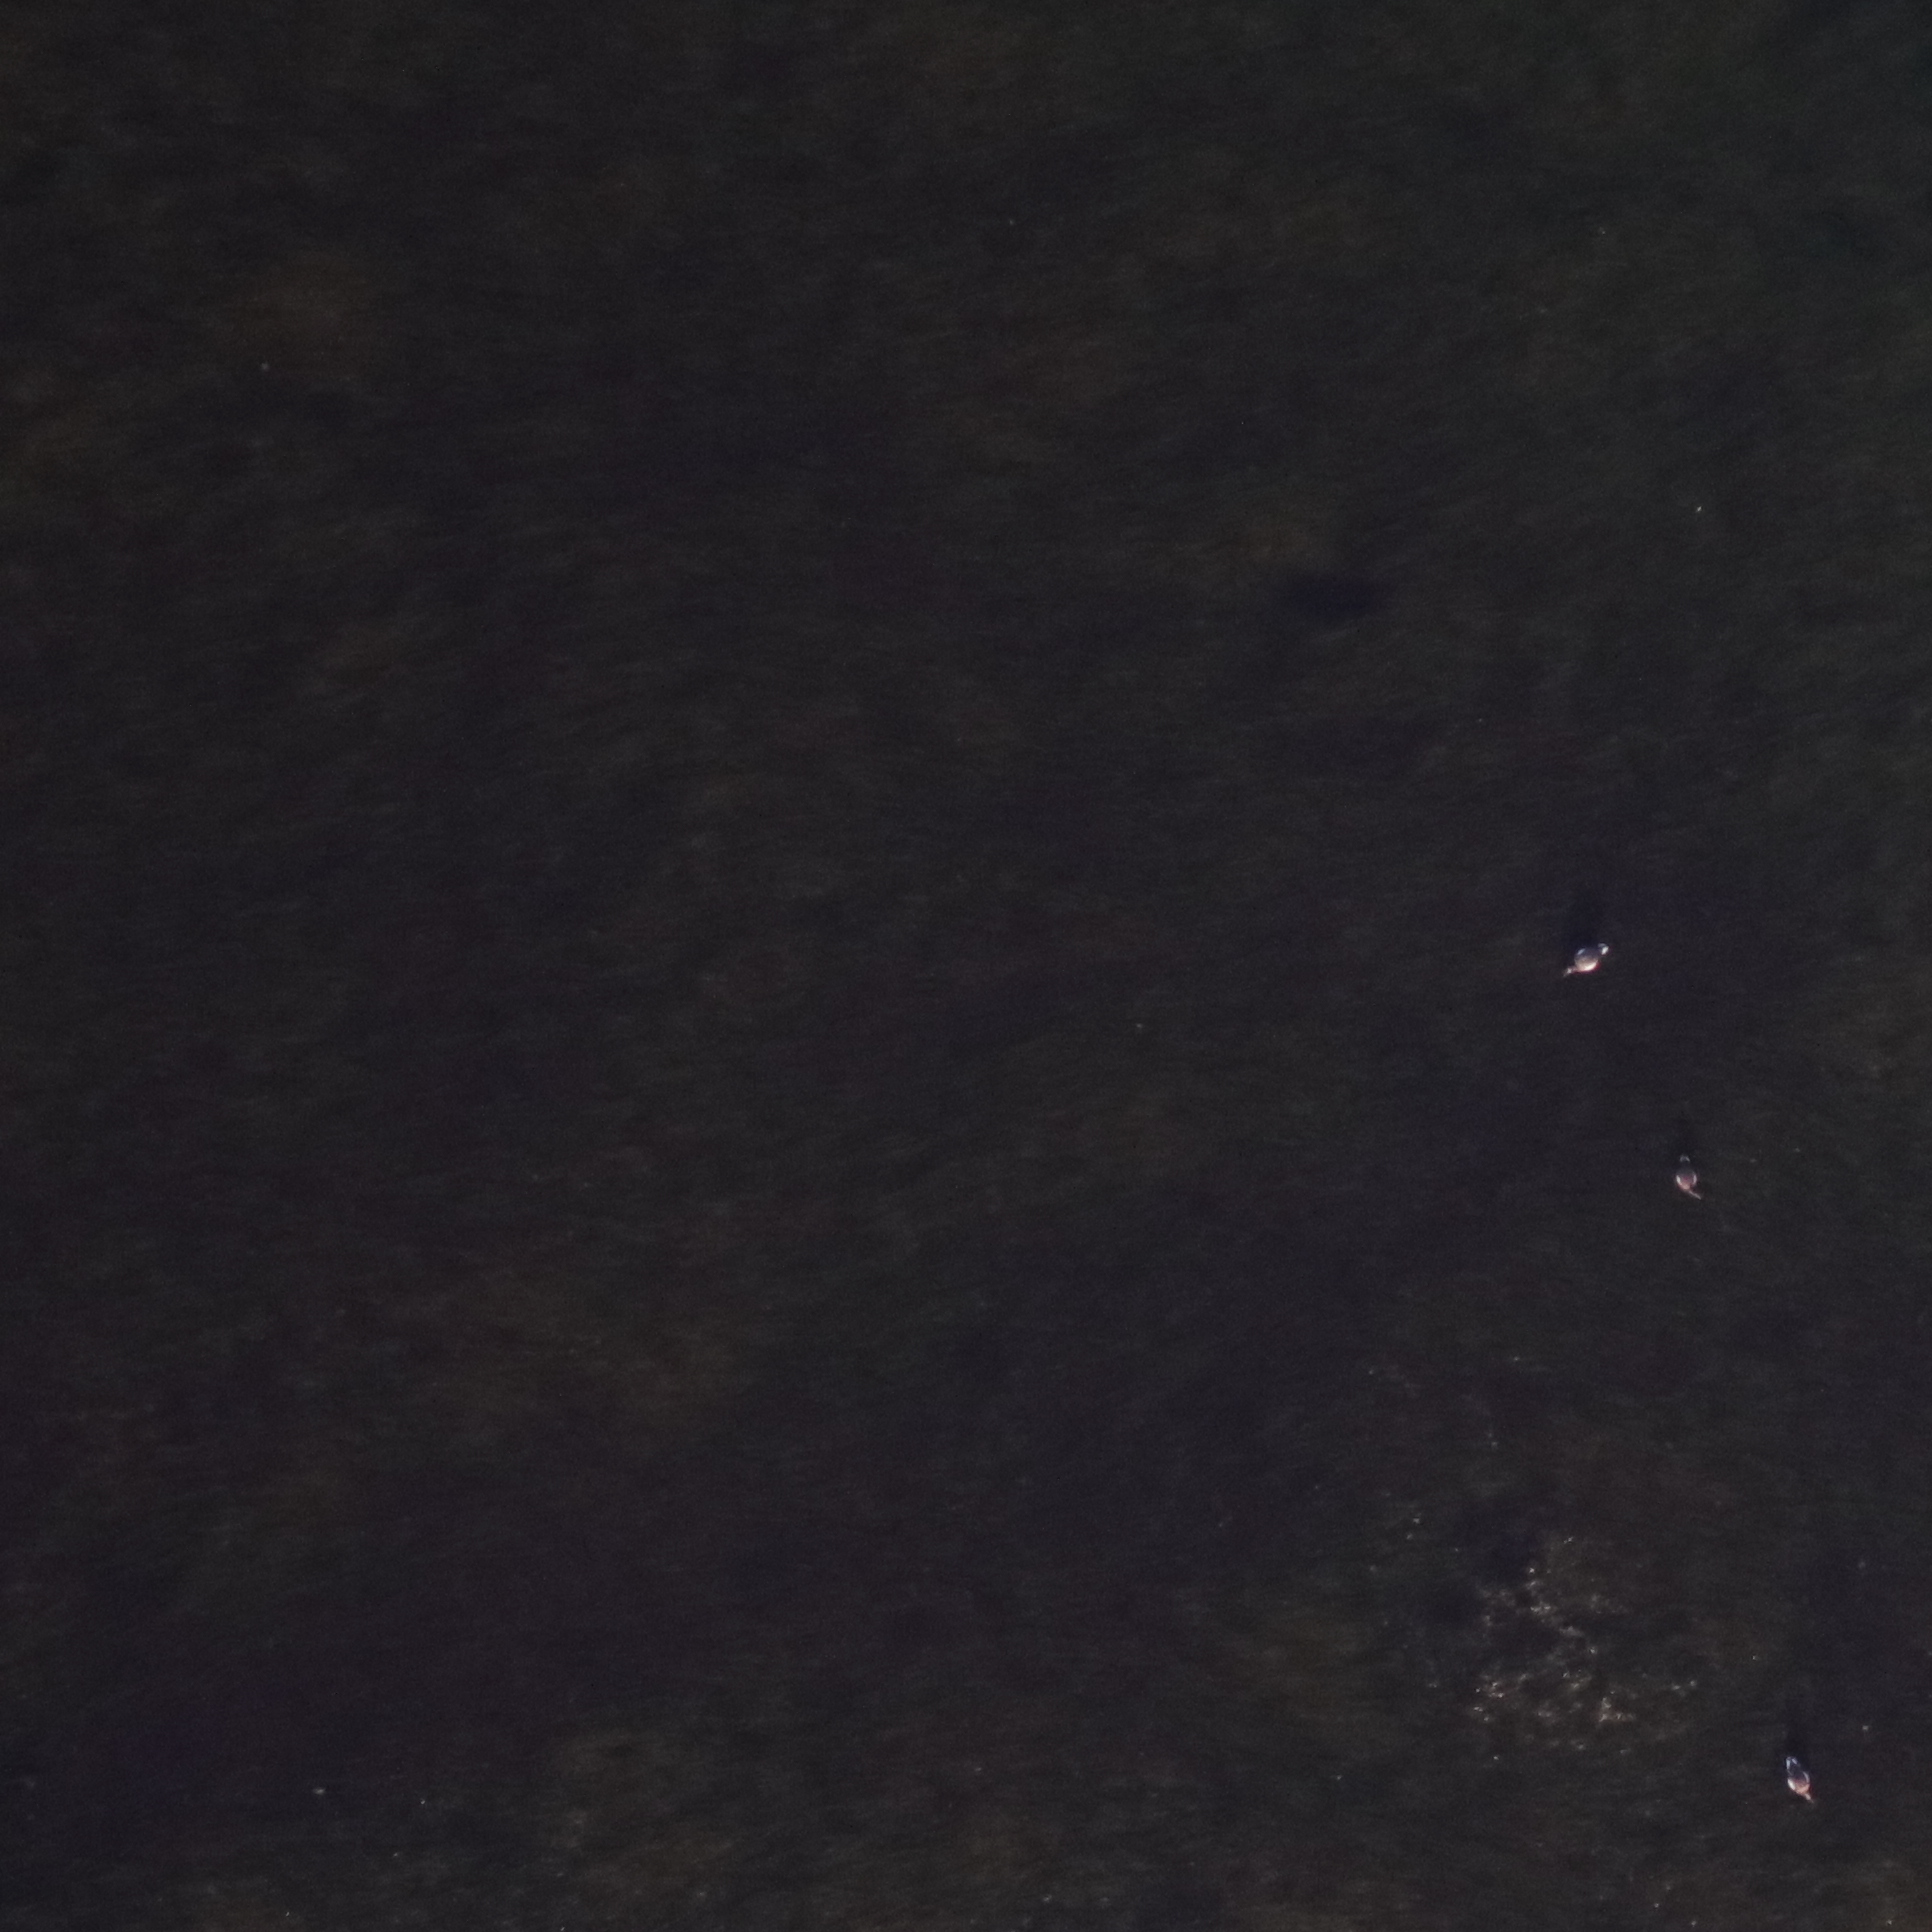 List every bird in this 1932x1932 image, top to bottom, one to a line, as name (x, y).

brant (1588, 957)
brant (1689, 1177)
brant (1798, 1779)